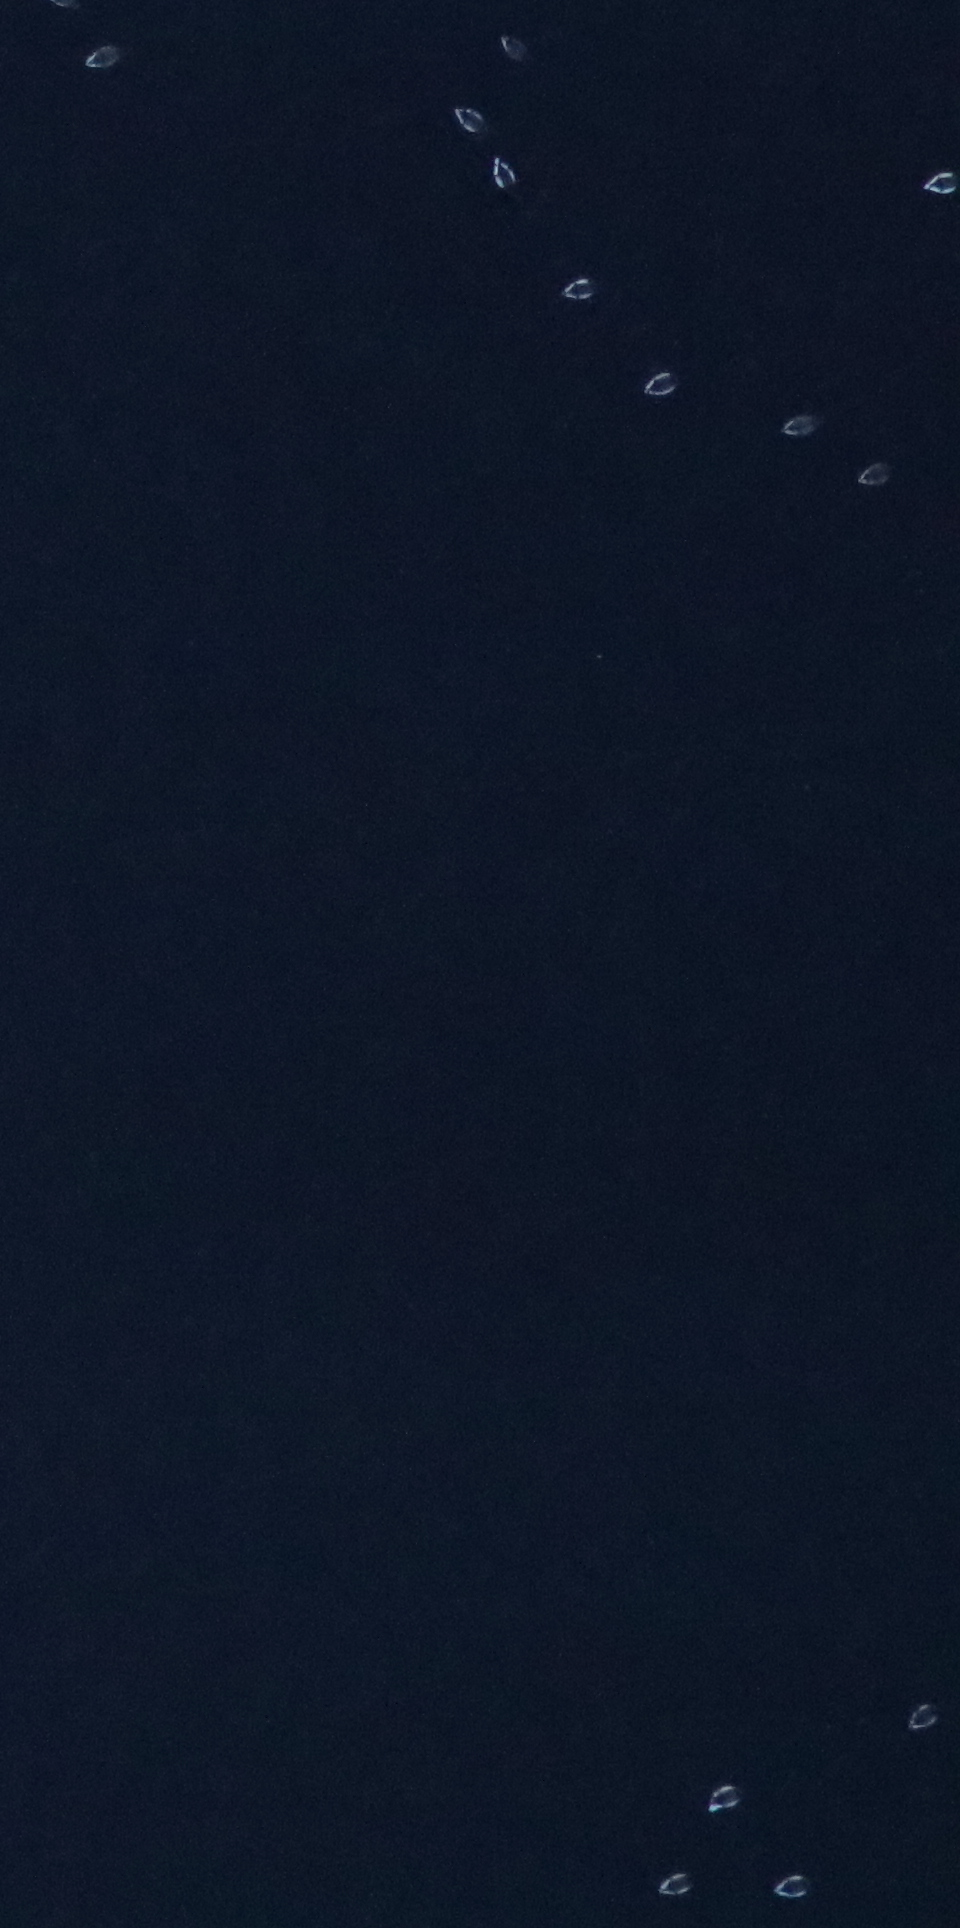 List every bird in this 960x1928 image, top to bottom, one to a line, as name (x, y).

brant (514, 49)
brant (104, 58)
brant (474, 120)
brant (503, 178)
brant (946, 181)
brant (581, 289)
brant (663, 385)
brant (801, 428)
brant (878, 472)
brant (925, 1714)
brant (726, 1794)
brant (678, 1883)
brant (794, 1886)